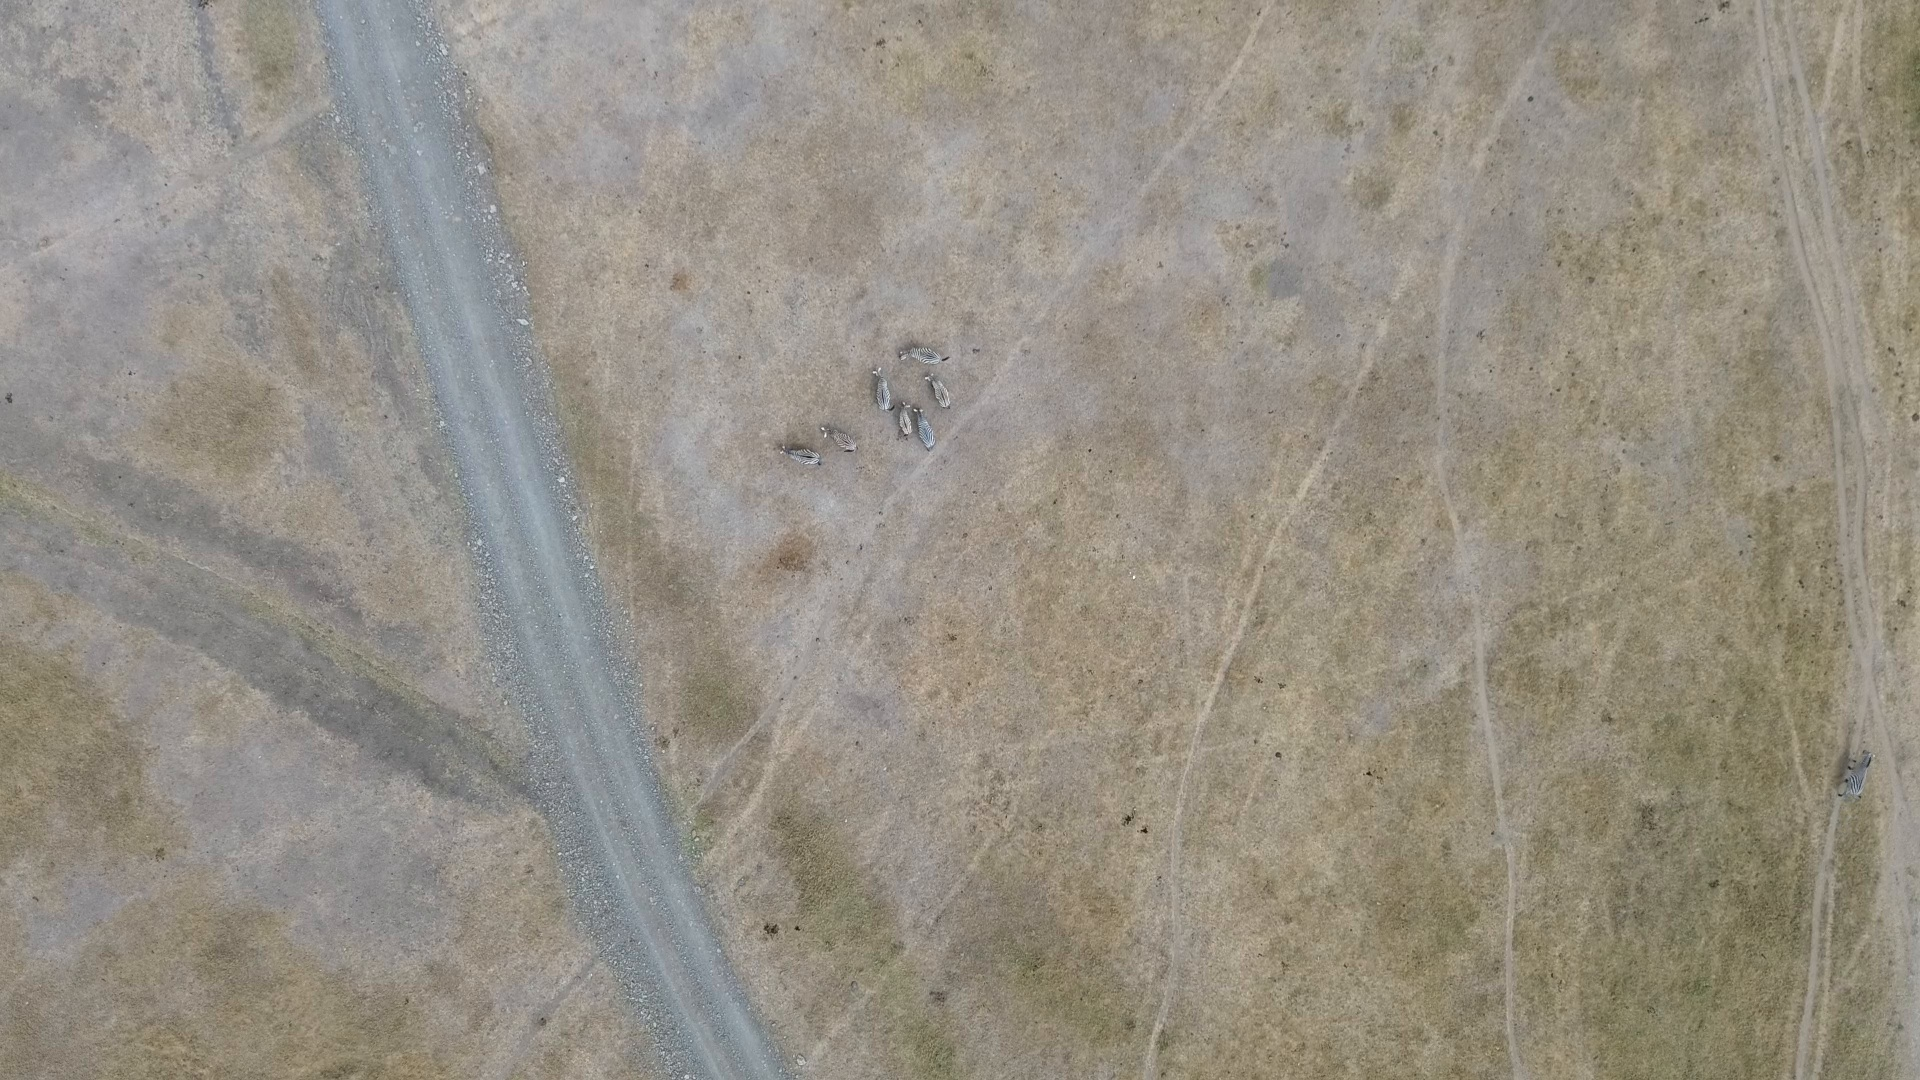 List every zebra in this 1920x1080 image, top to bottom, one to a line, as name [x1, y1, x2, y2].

zebra [898, 345, 947, 365]
zebra [871, 367, 890, 410]
zebra [924, 373, 953, 409]
zebra [898, 400, 912, 439]
zebra [913, 407, 934, 451]
zebra [819, 426, 858, 453]
zebra [779, 445, 820, 464]
zebra [1846, 753, 1872, 798]